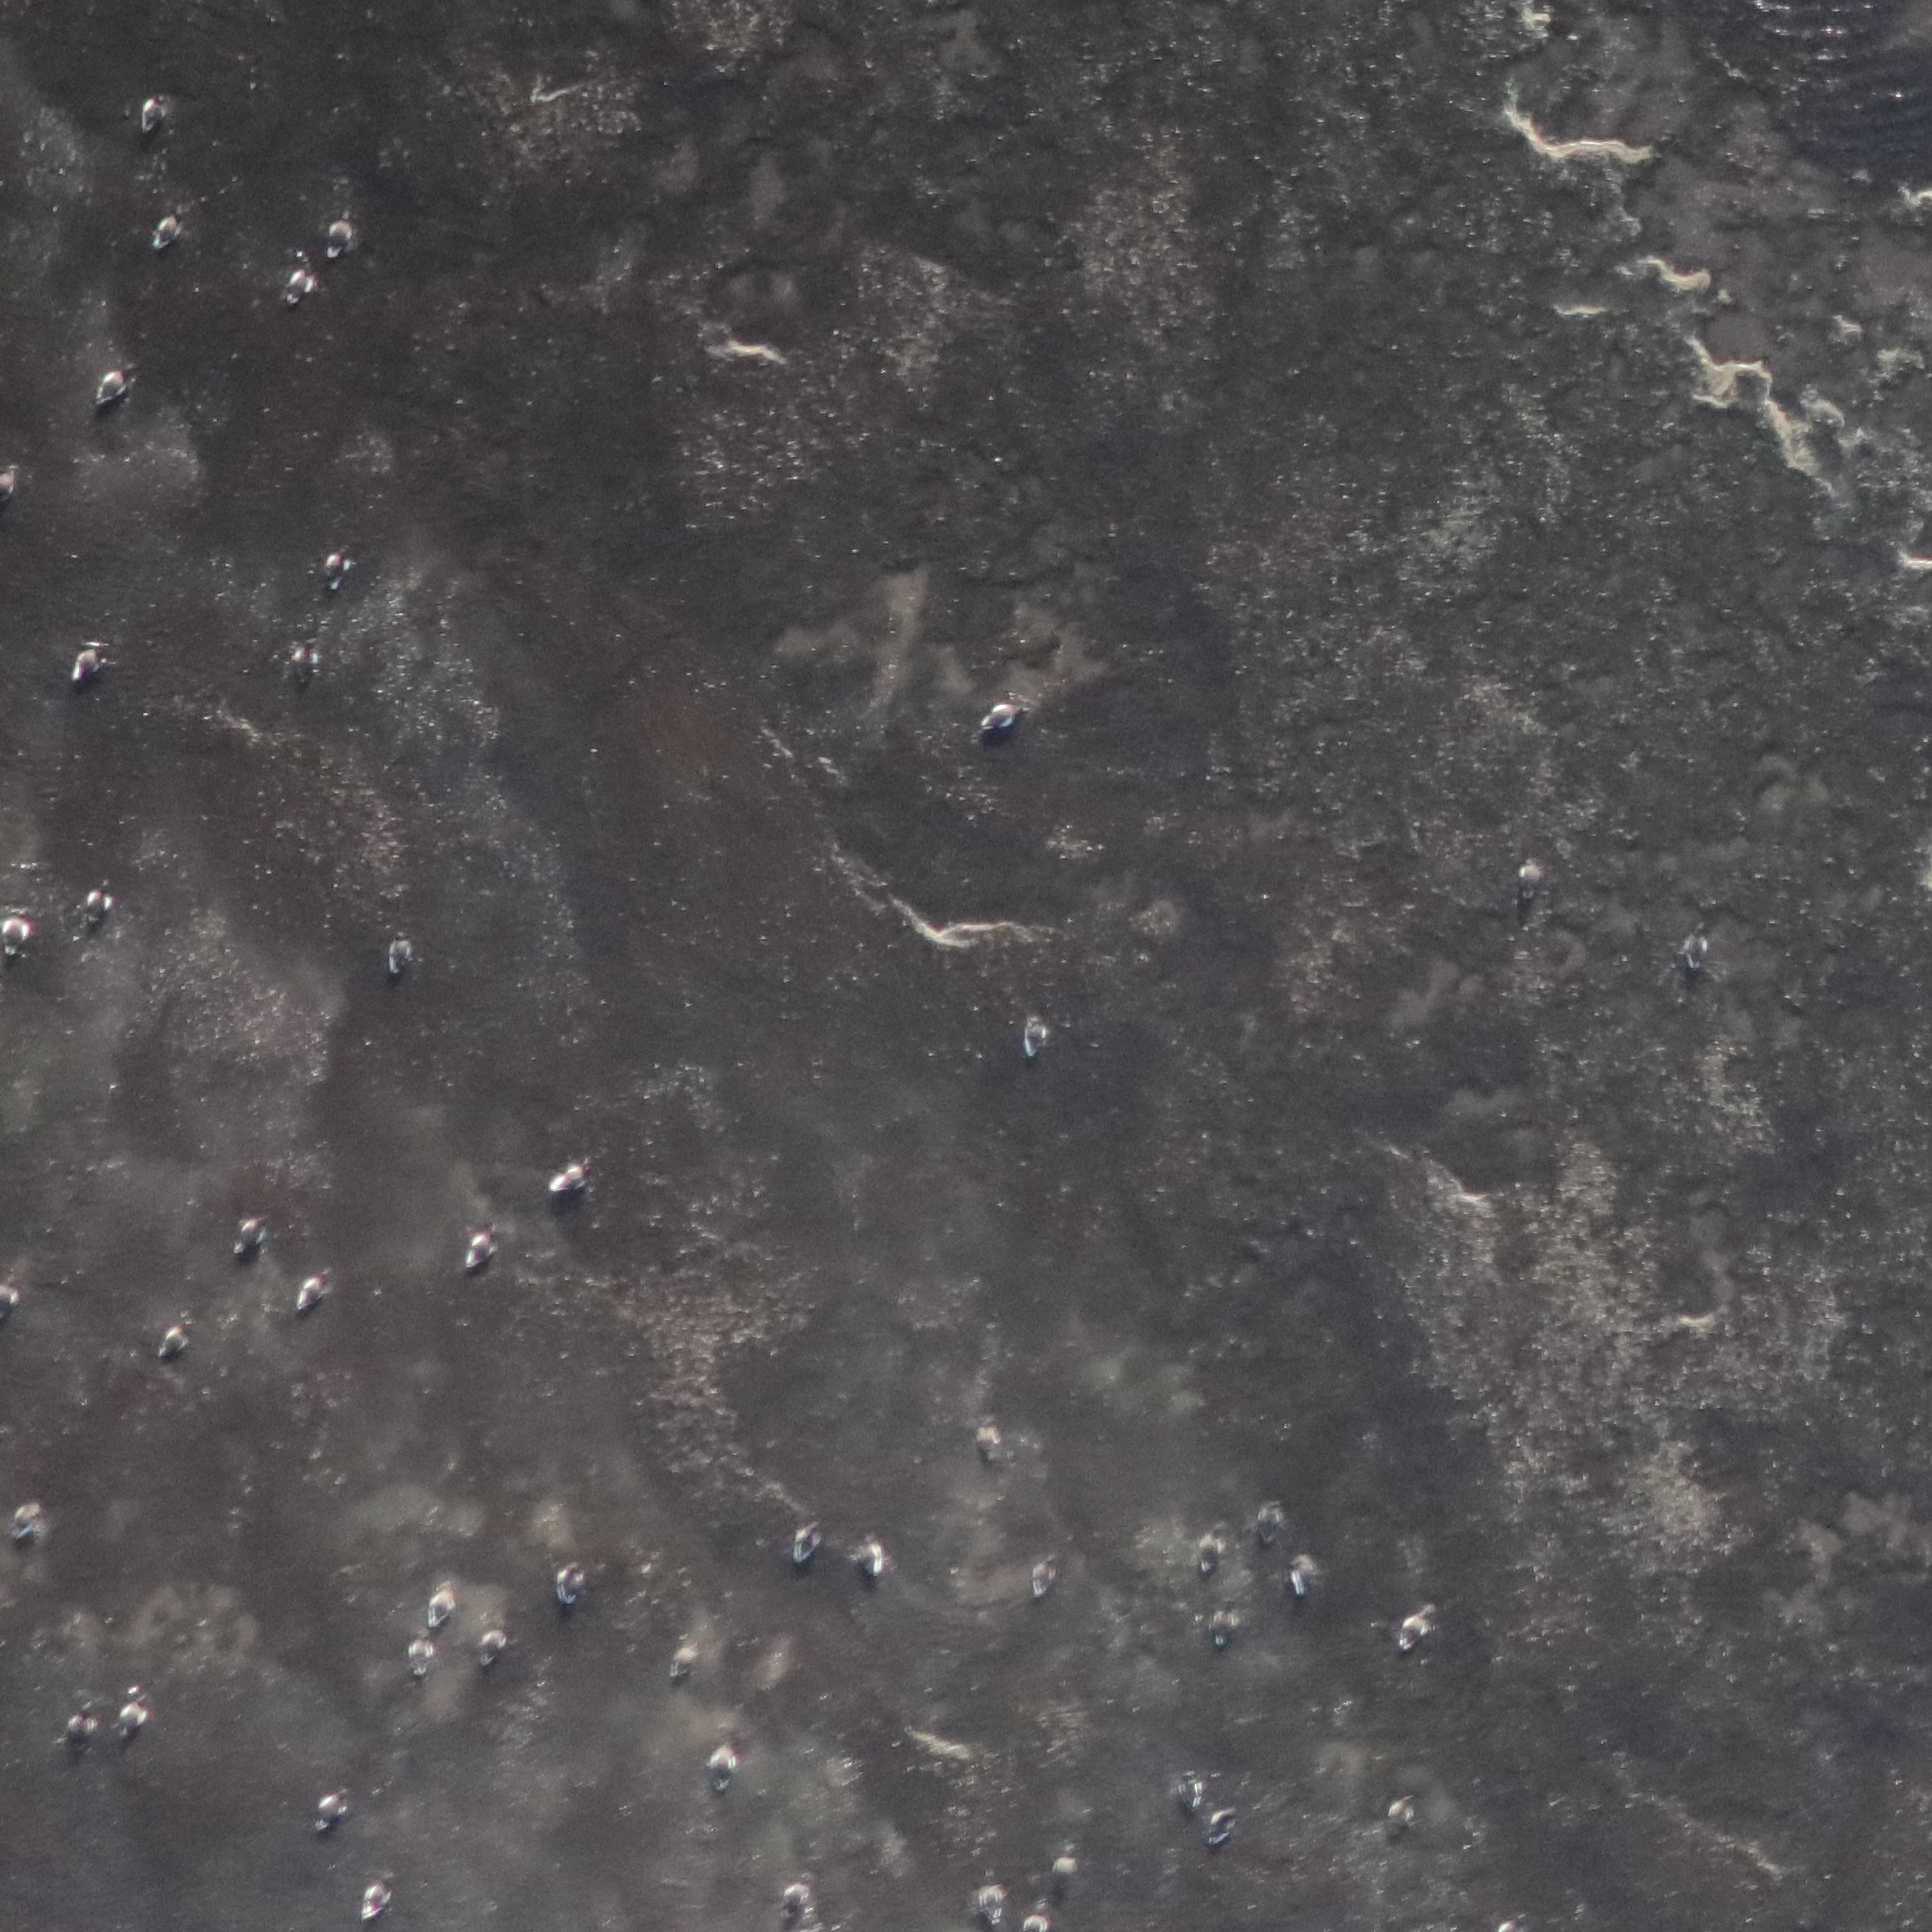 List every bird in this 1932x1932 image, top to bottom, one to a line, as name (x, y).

brant (155, 114)
brant (170, 230)
brant (342, 234)
brant (301, 282)
brant (114, 383)
brant (335, 569)
brant (93, 660)
brant (309, 661)
brant (1003, 717)
brant (1526, 880)
brant (98, 904)
brant (11, 936)
brant (1696, 944)
brant (401, 958)
brant (1034, 1042)
brant (572, 1178)
brant (252, 1234)
brant (485, 1243)
brant (316, 1293)
brant (174, 1344)
brant (992, 1438)
brant (26, 1518)
brant (1266, 1525)
brant (804, 1532)
brant (1209, 1554)
brant (871, 1564)
brant (1299, 1568)
brant (1036, 1577)
brant (571, 1584)
brant (436, 1597)
brant (1223, 1625)
brant (1415, 1625)
brant (491, 1647)
brant (685, 1650)
brant (415, 1660)
brant (136, 1712)
brant (79, 1723)
brant (723, 1773)
brant (1192, 1794)
brant (333, 1807)
brant (1399, 1814)
brant (1225, 1831)
brant (1063, 1867)
brant (794, 1892)
brant (378, 1897)
brant (986, 1900)
brant (1034, 1929)